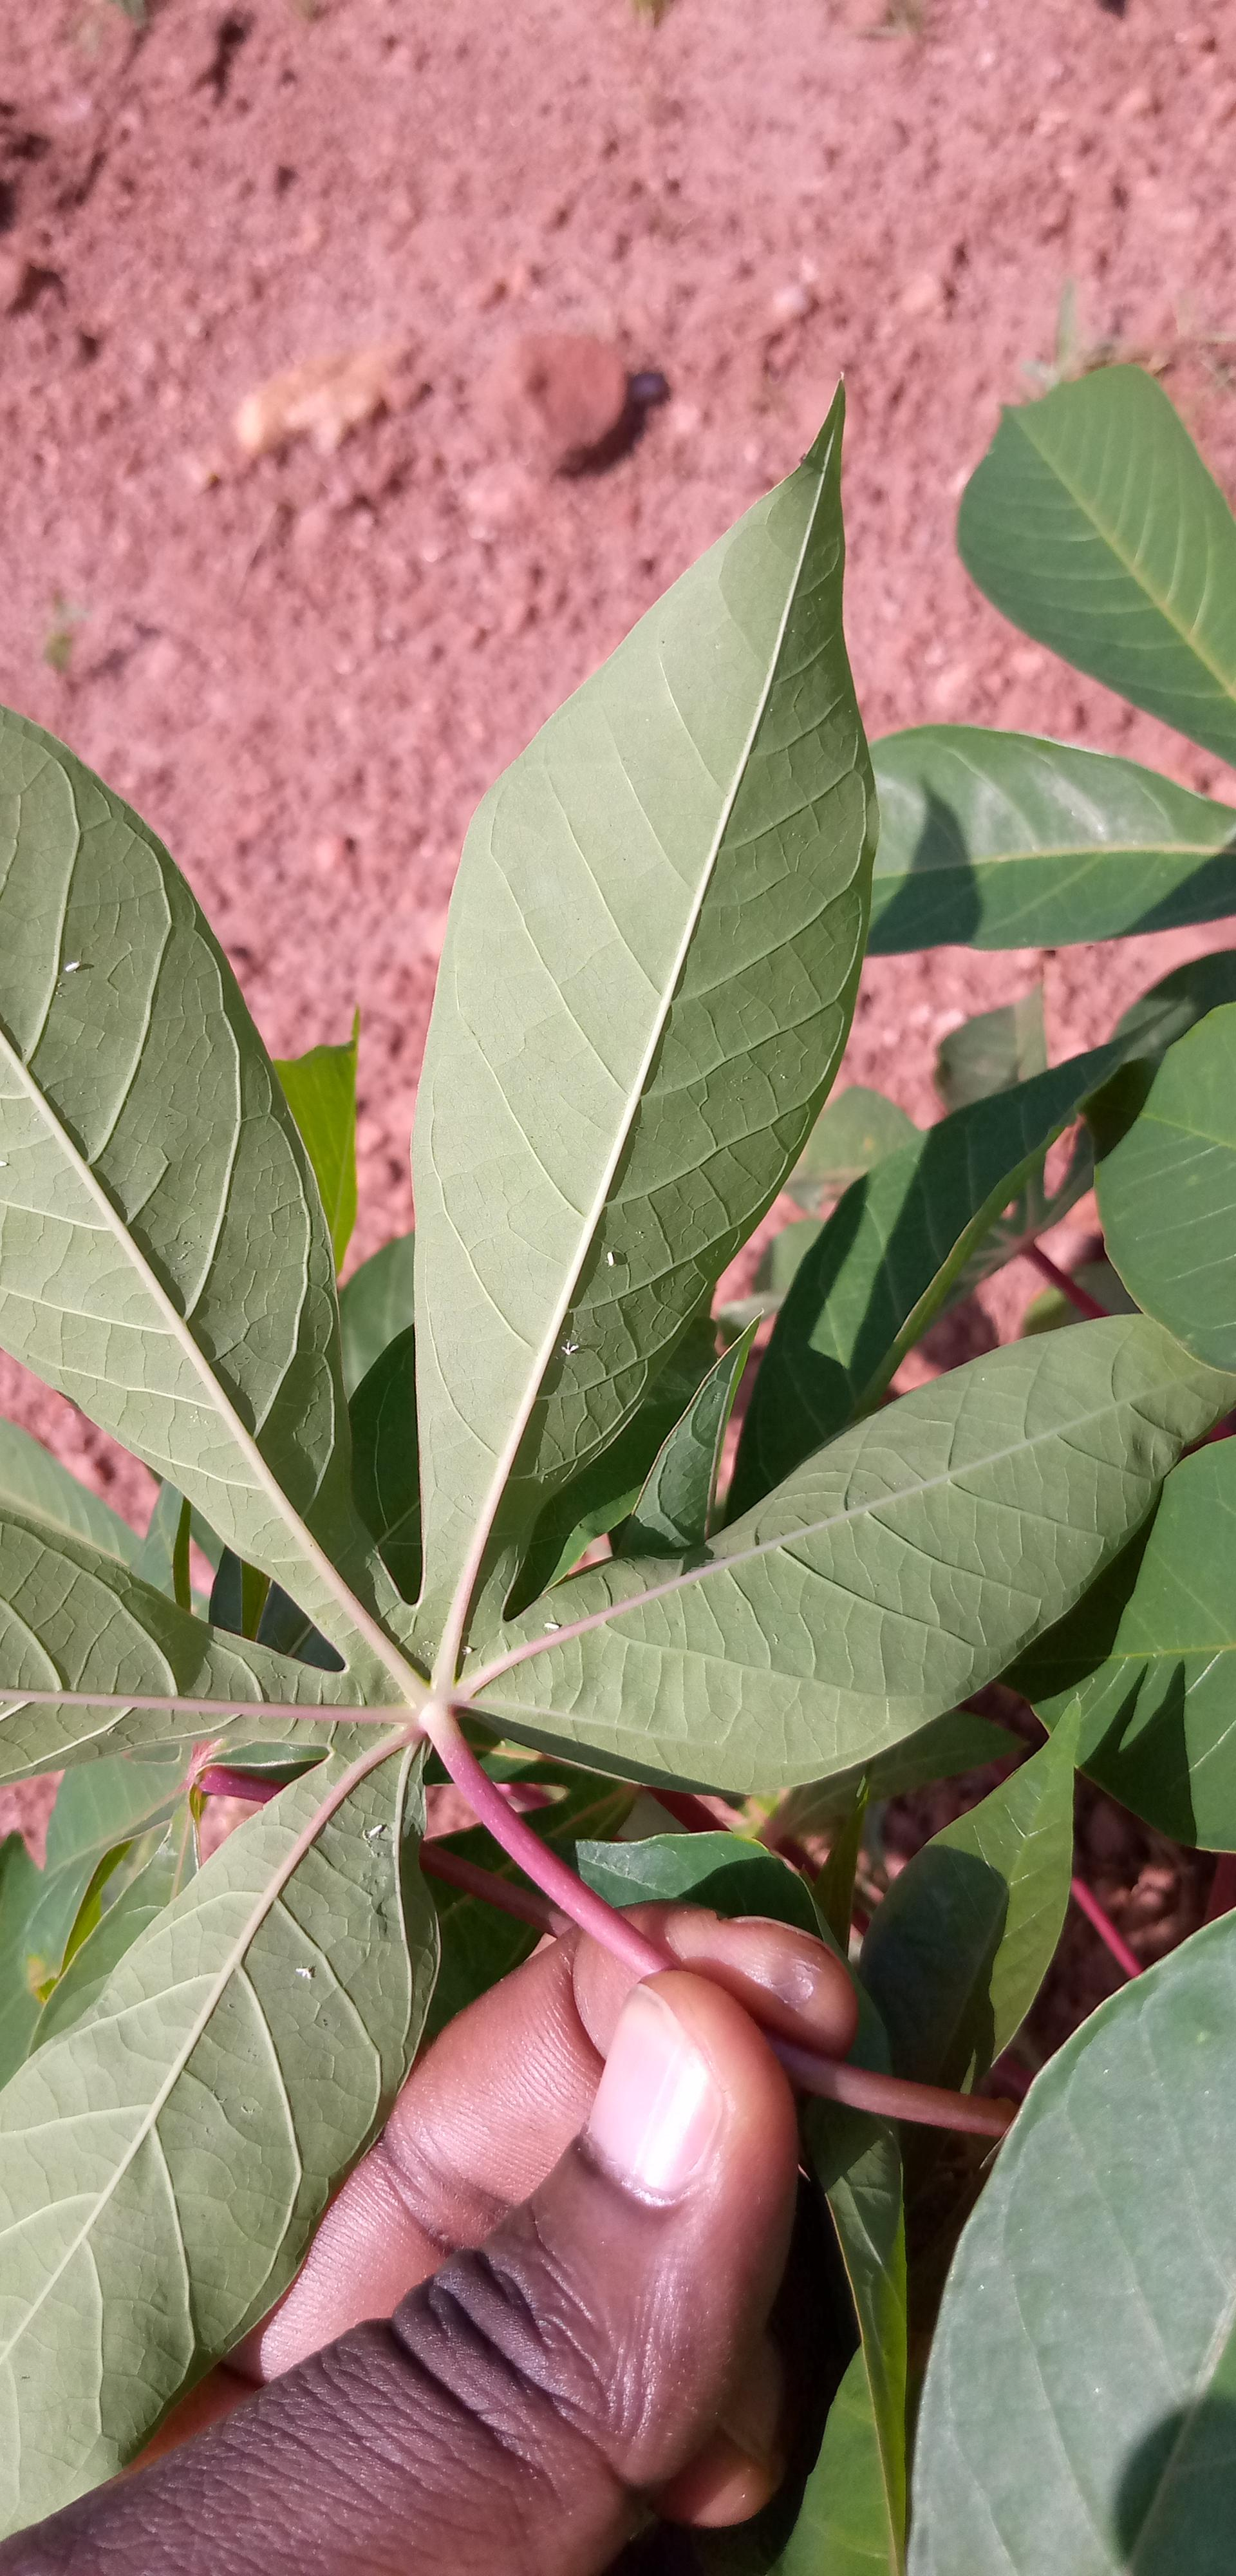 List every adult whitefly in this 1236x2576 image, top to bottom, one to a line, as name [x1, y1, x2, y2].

whitefly [55, 956, 92, 977]
whitefly [3, 1148, 14, 1182]
whitefly [597, 1243, 629, 1270]
whitefly [555, 1336, 589, 1365]
whitefly [536, 1617, 557, 1644]
whitefly [456, 1636, 480, 1667]
whitefly [360, 1814, 395, 1854]
whitefly [295, 1955, 321, 1988]